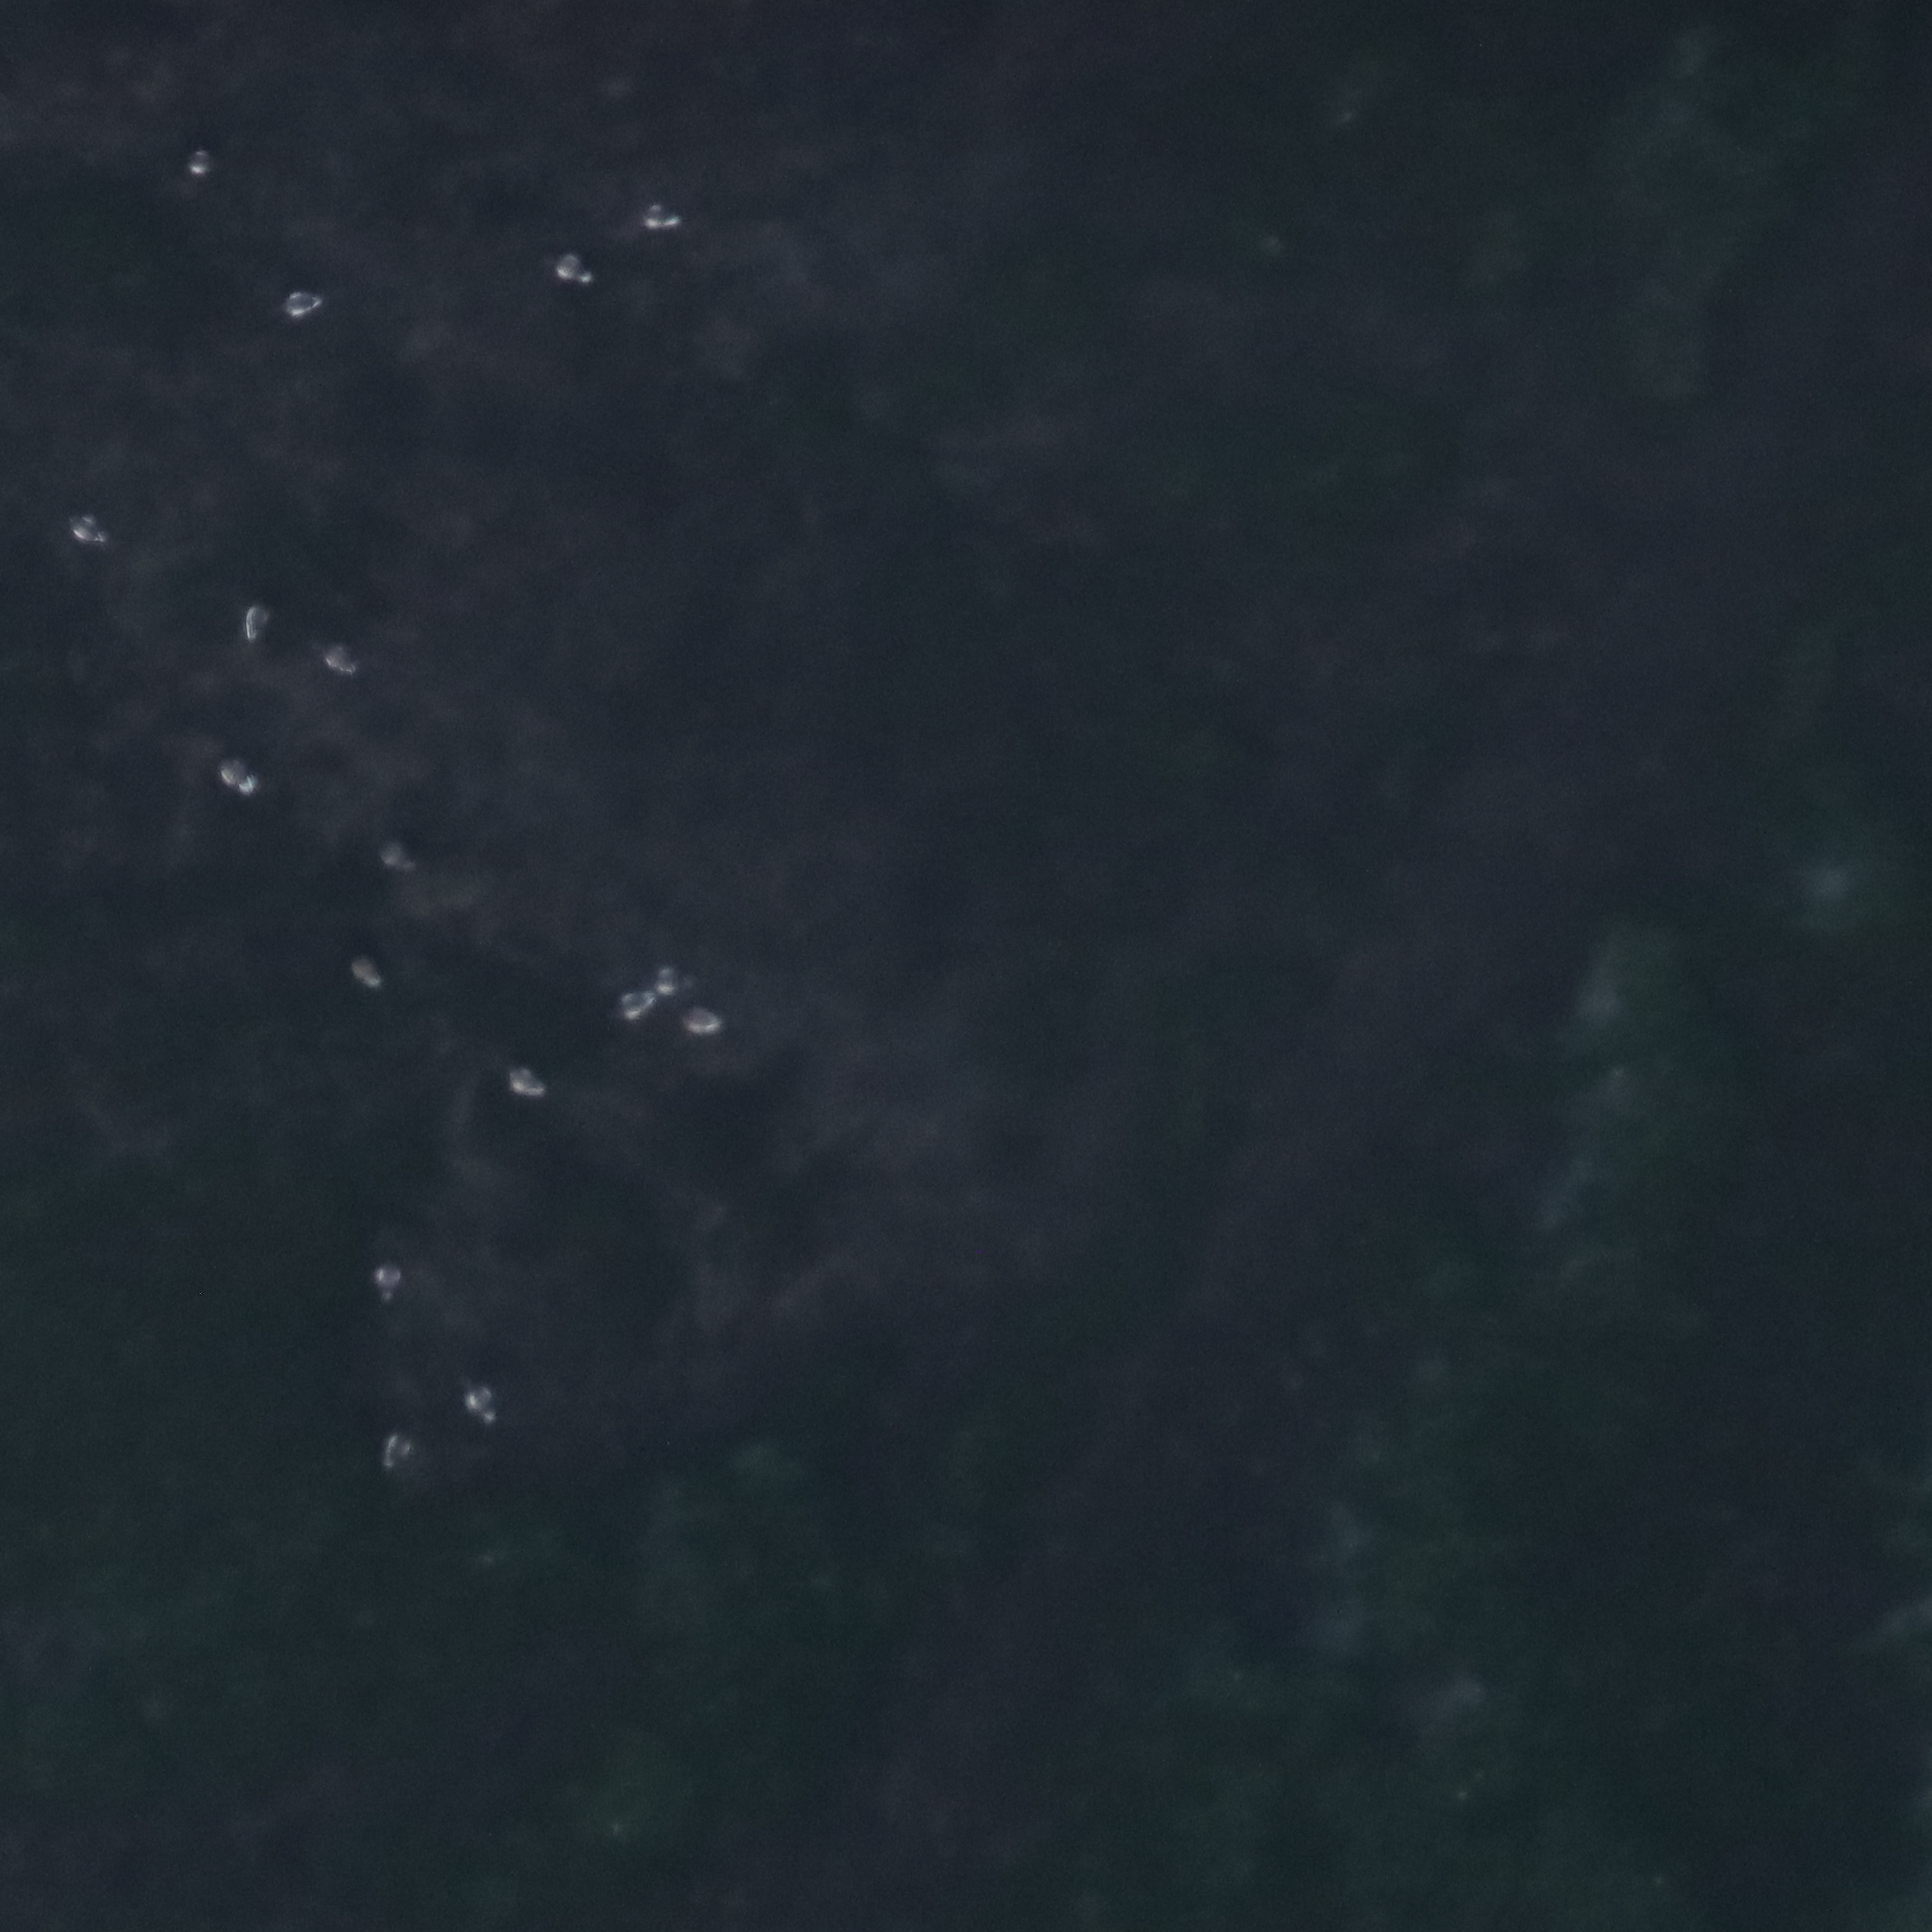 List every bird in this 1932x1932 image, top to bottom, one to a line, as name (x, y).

brant (196, 162)
brant (656, 218)
brant (574, 267)
brant (297, 304)
brant (88, 529)
brant (257, 622)
brant (338, 661)
brant (235, 775)
brant (393, 853)
brant (365, 972)
brant (673, 976)
brant (639, 1005)
brant (698, 1020)
brant (525, 1083)
brant (385, 1275)
brant (484, 1404)
brant (395, 1450)